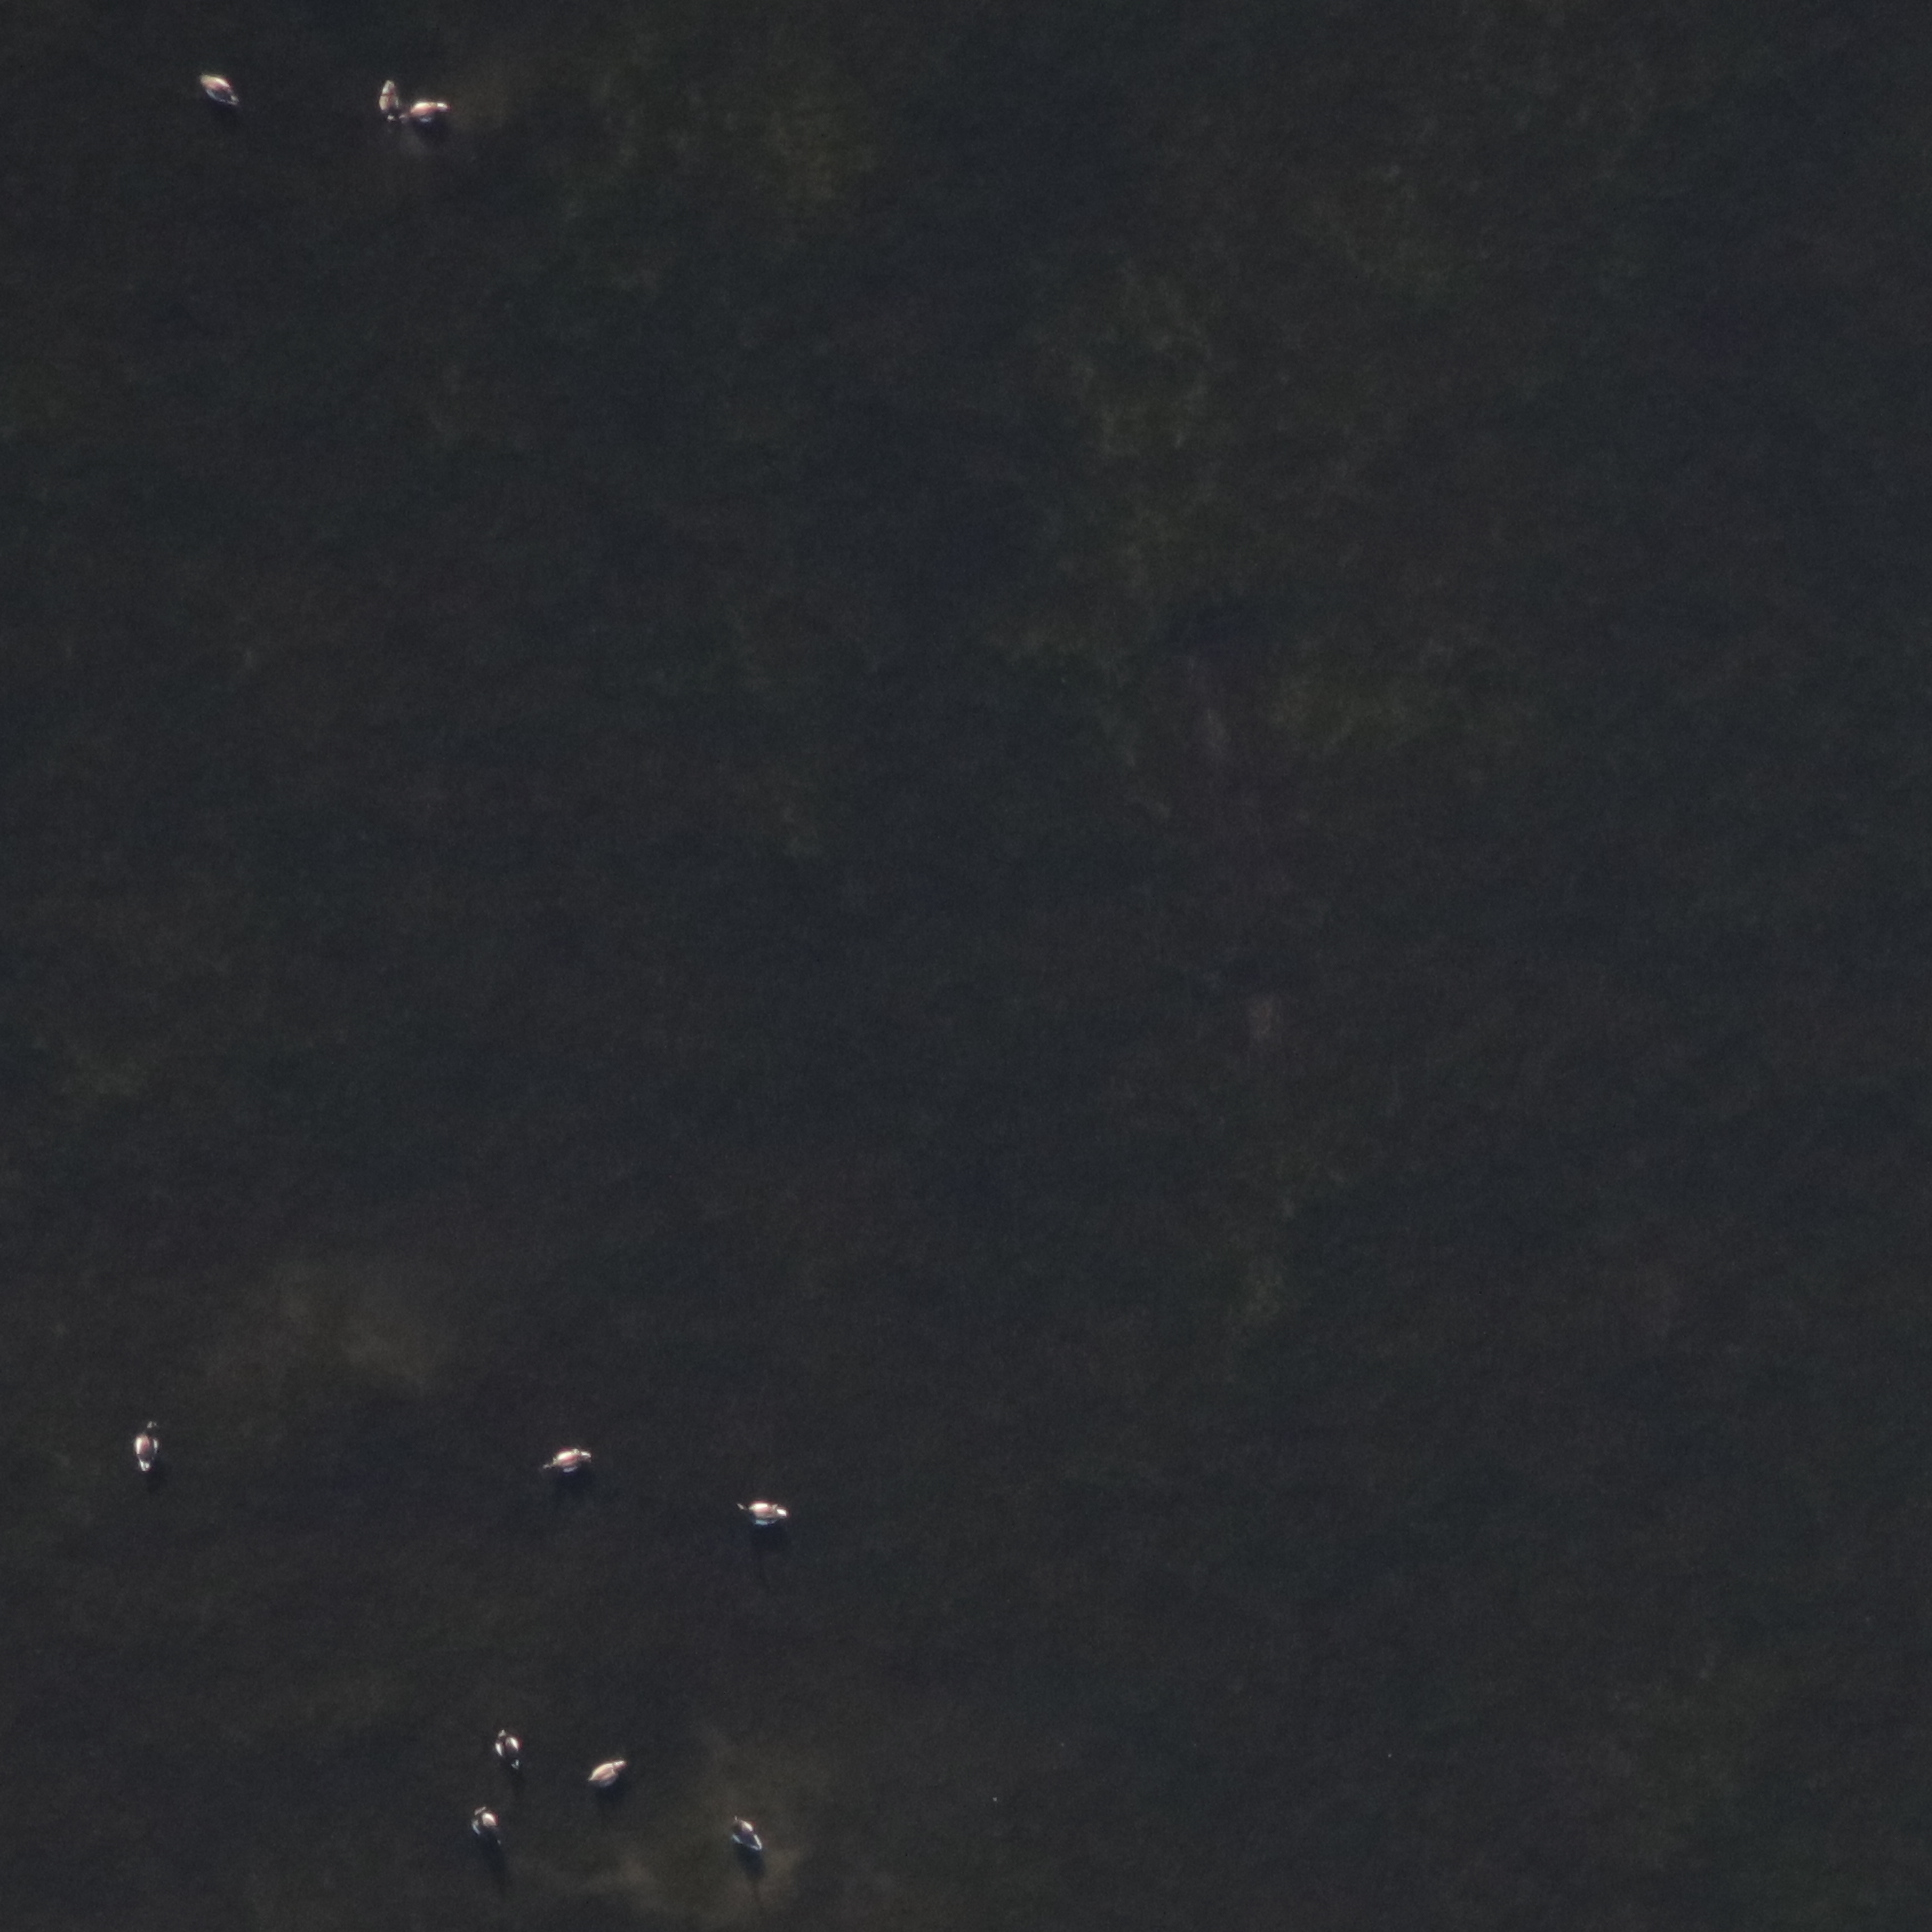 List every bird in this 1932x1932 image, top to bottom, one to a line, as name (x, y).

brant (217, 92)
brant (383, 97)
brant (423, 110)
brant (145, 1448)
brant (568, 1462)
brant (765, 1514)
brant (509, 1750)
brant (605, 1773)
brant (485, 1825)
brant (747, 1838)